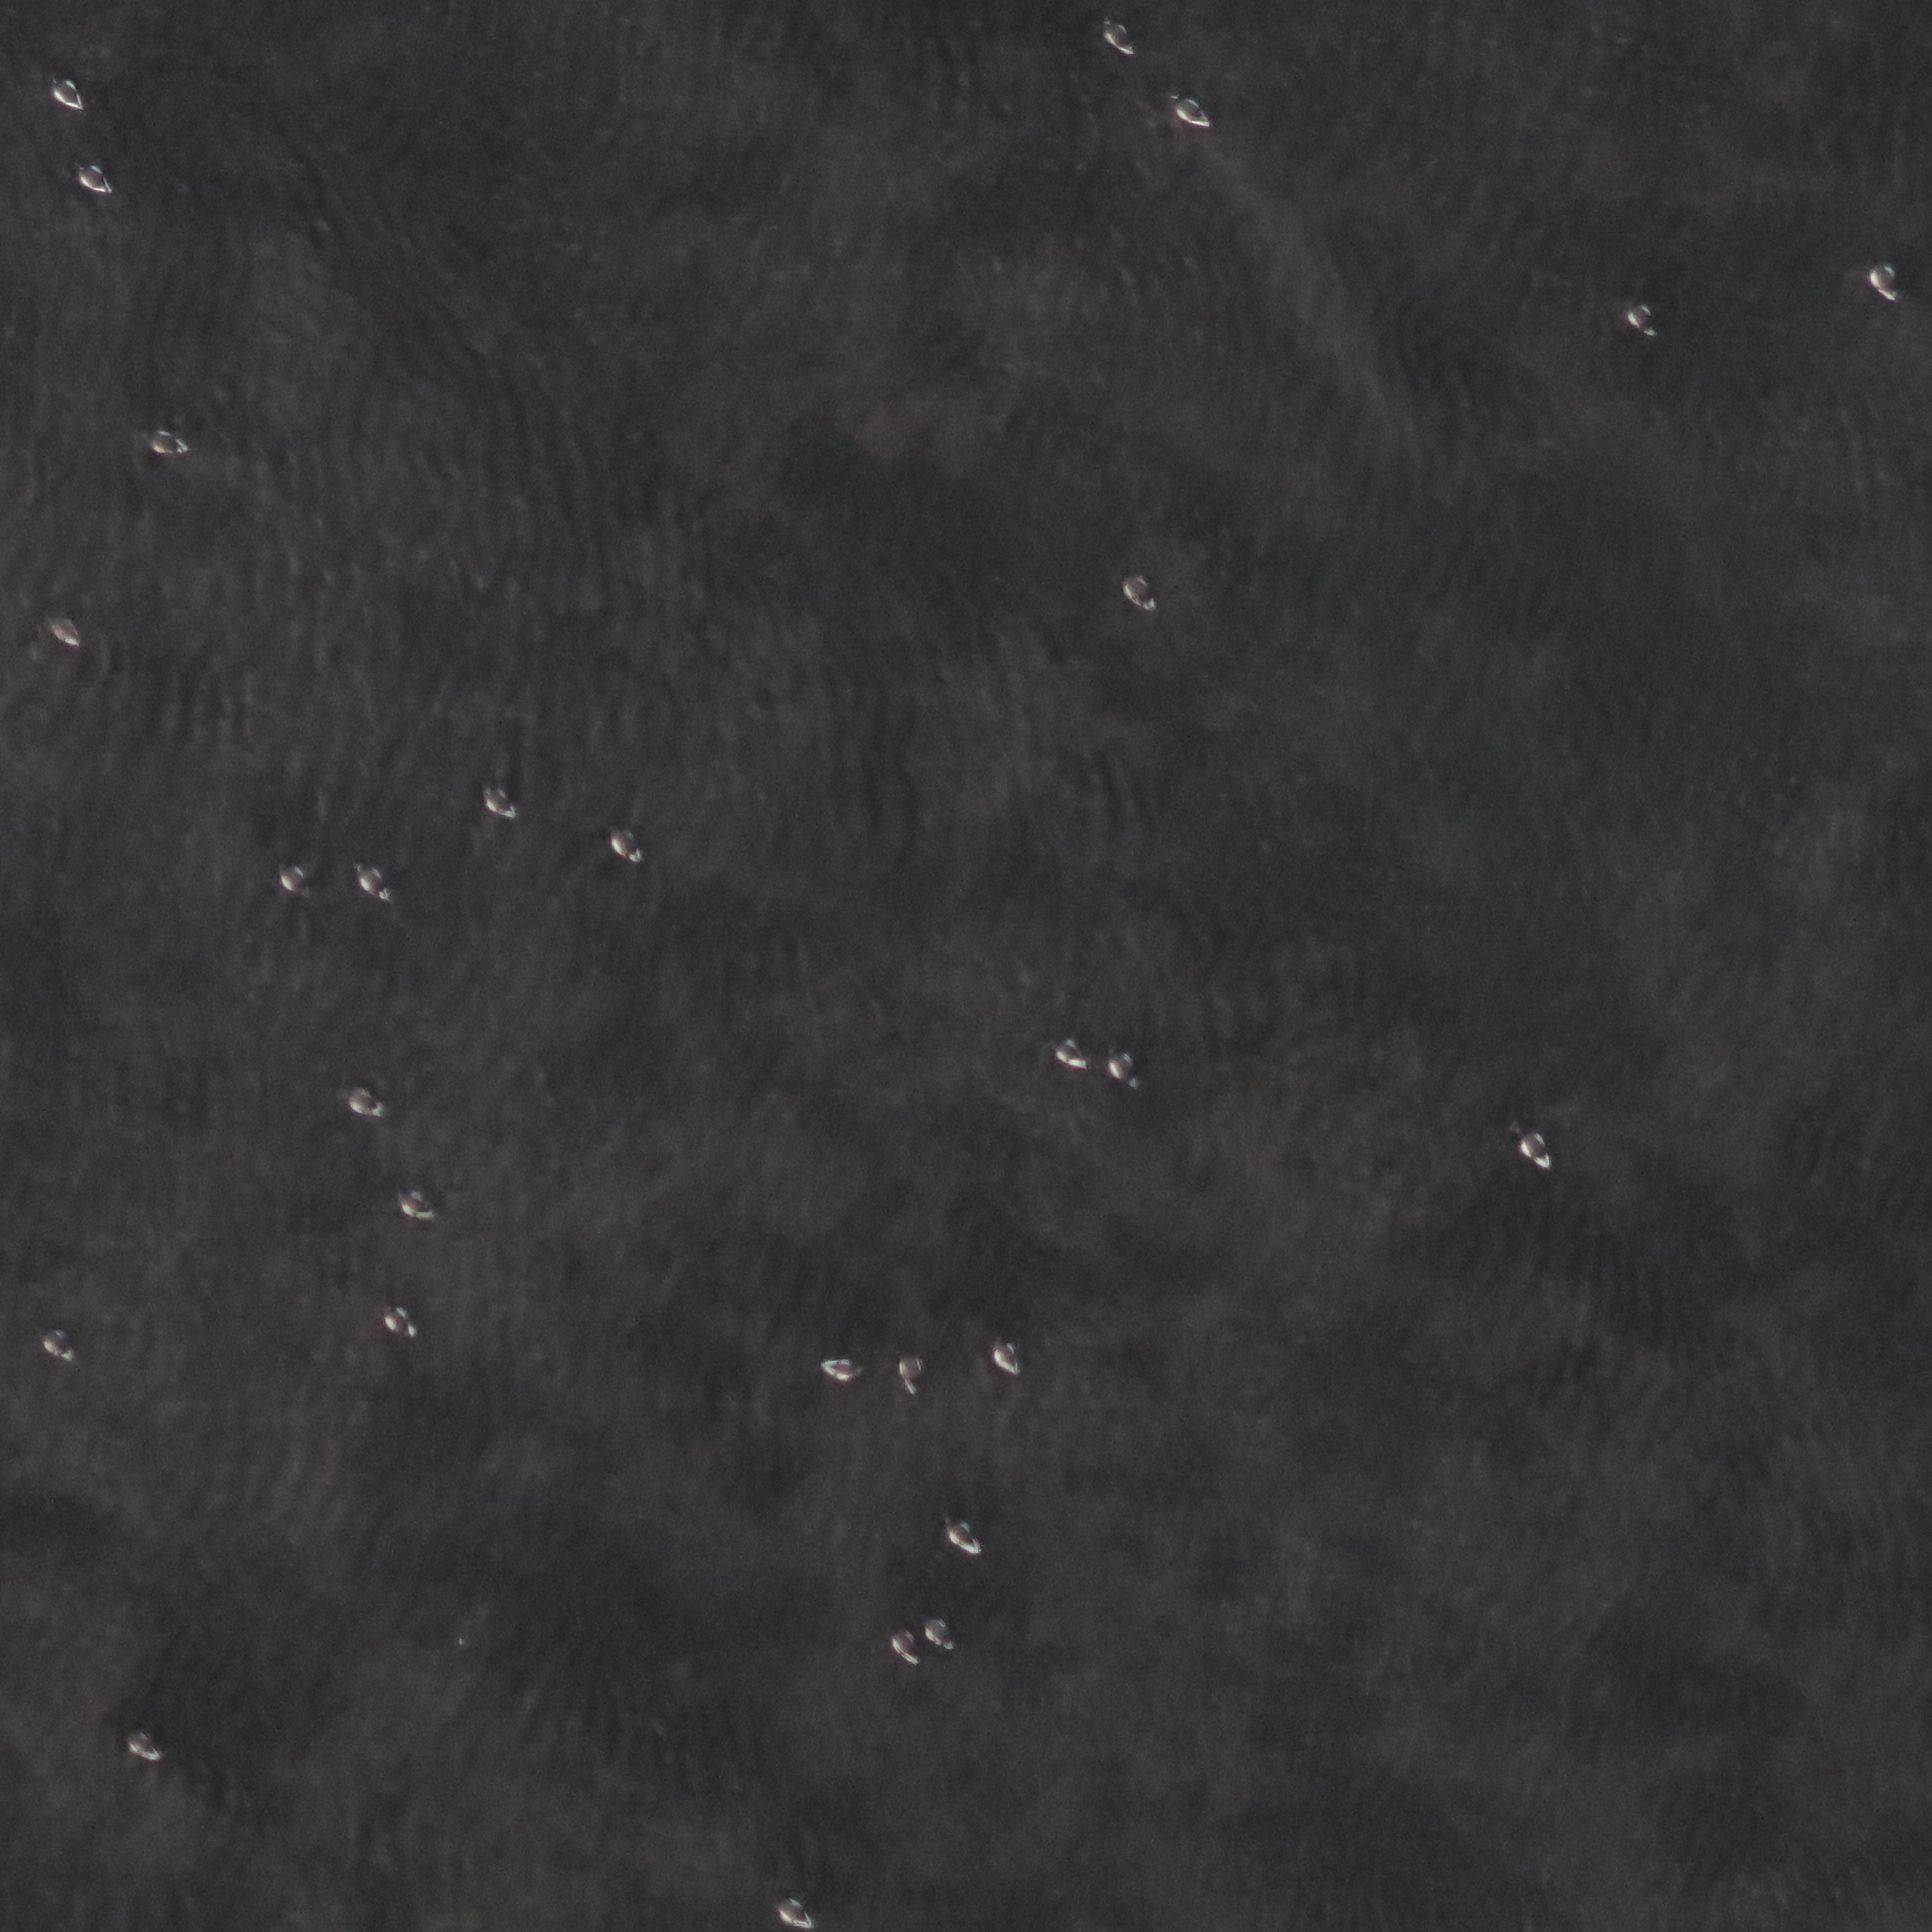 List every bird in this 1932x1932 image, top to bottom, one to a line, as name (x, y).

brant (1120, 31)
brant (70, 93)
brant (1188, 110)
brant (93, 178)
brant (1883, 280)
brant (1640, 318)
brant (166, 442)
brant (1138, 590)
brant (67, 633)
brant (500, 799)
brant (625, 843)
brant (295, 881)
brant (372, 881)
brant (1071, 1056)
brant (1121, 1066)
brant (363, 1100)
brant (1533, 1146)
brant (416, 1204)
brant (399, 1321)
brant (59, 1343)
brant (1007, 1356)
brant (842, 1370)
brant (910, 1371)
brant (959, 1533)
brant (939, 1631)
brant (909, 1651)
brant (142, 1745)
brant (794, 1911)